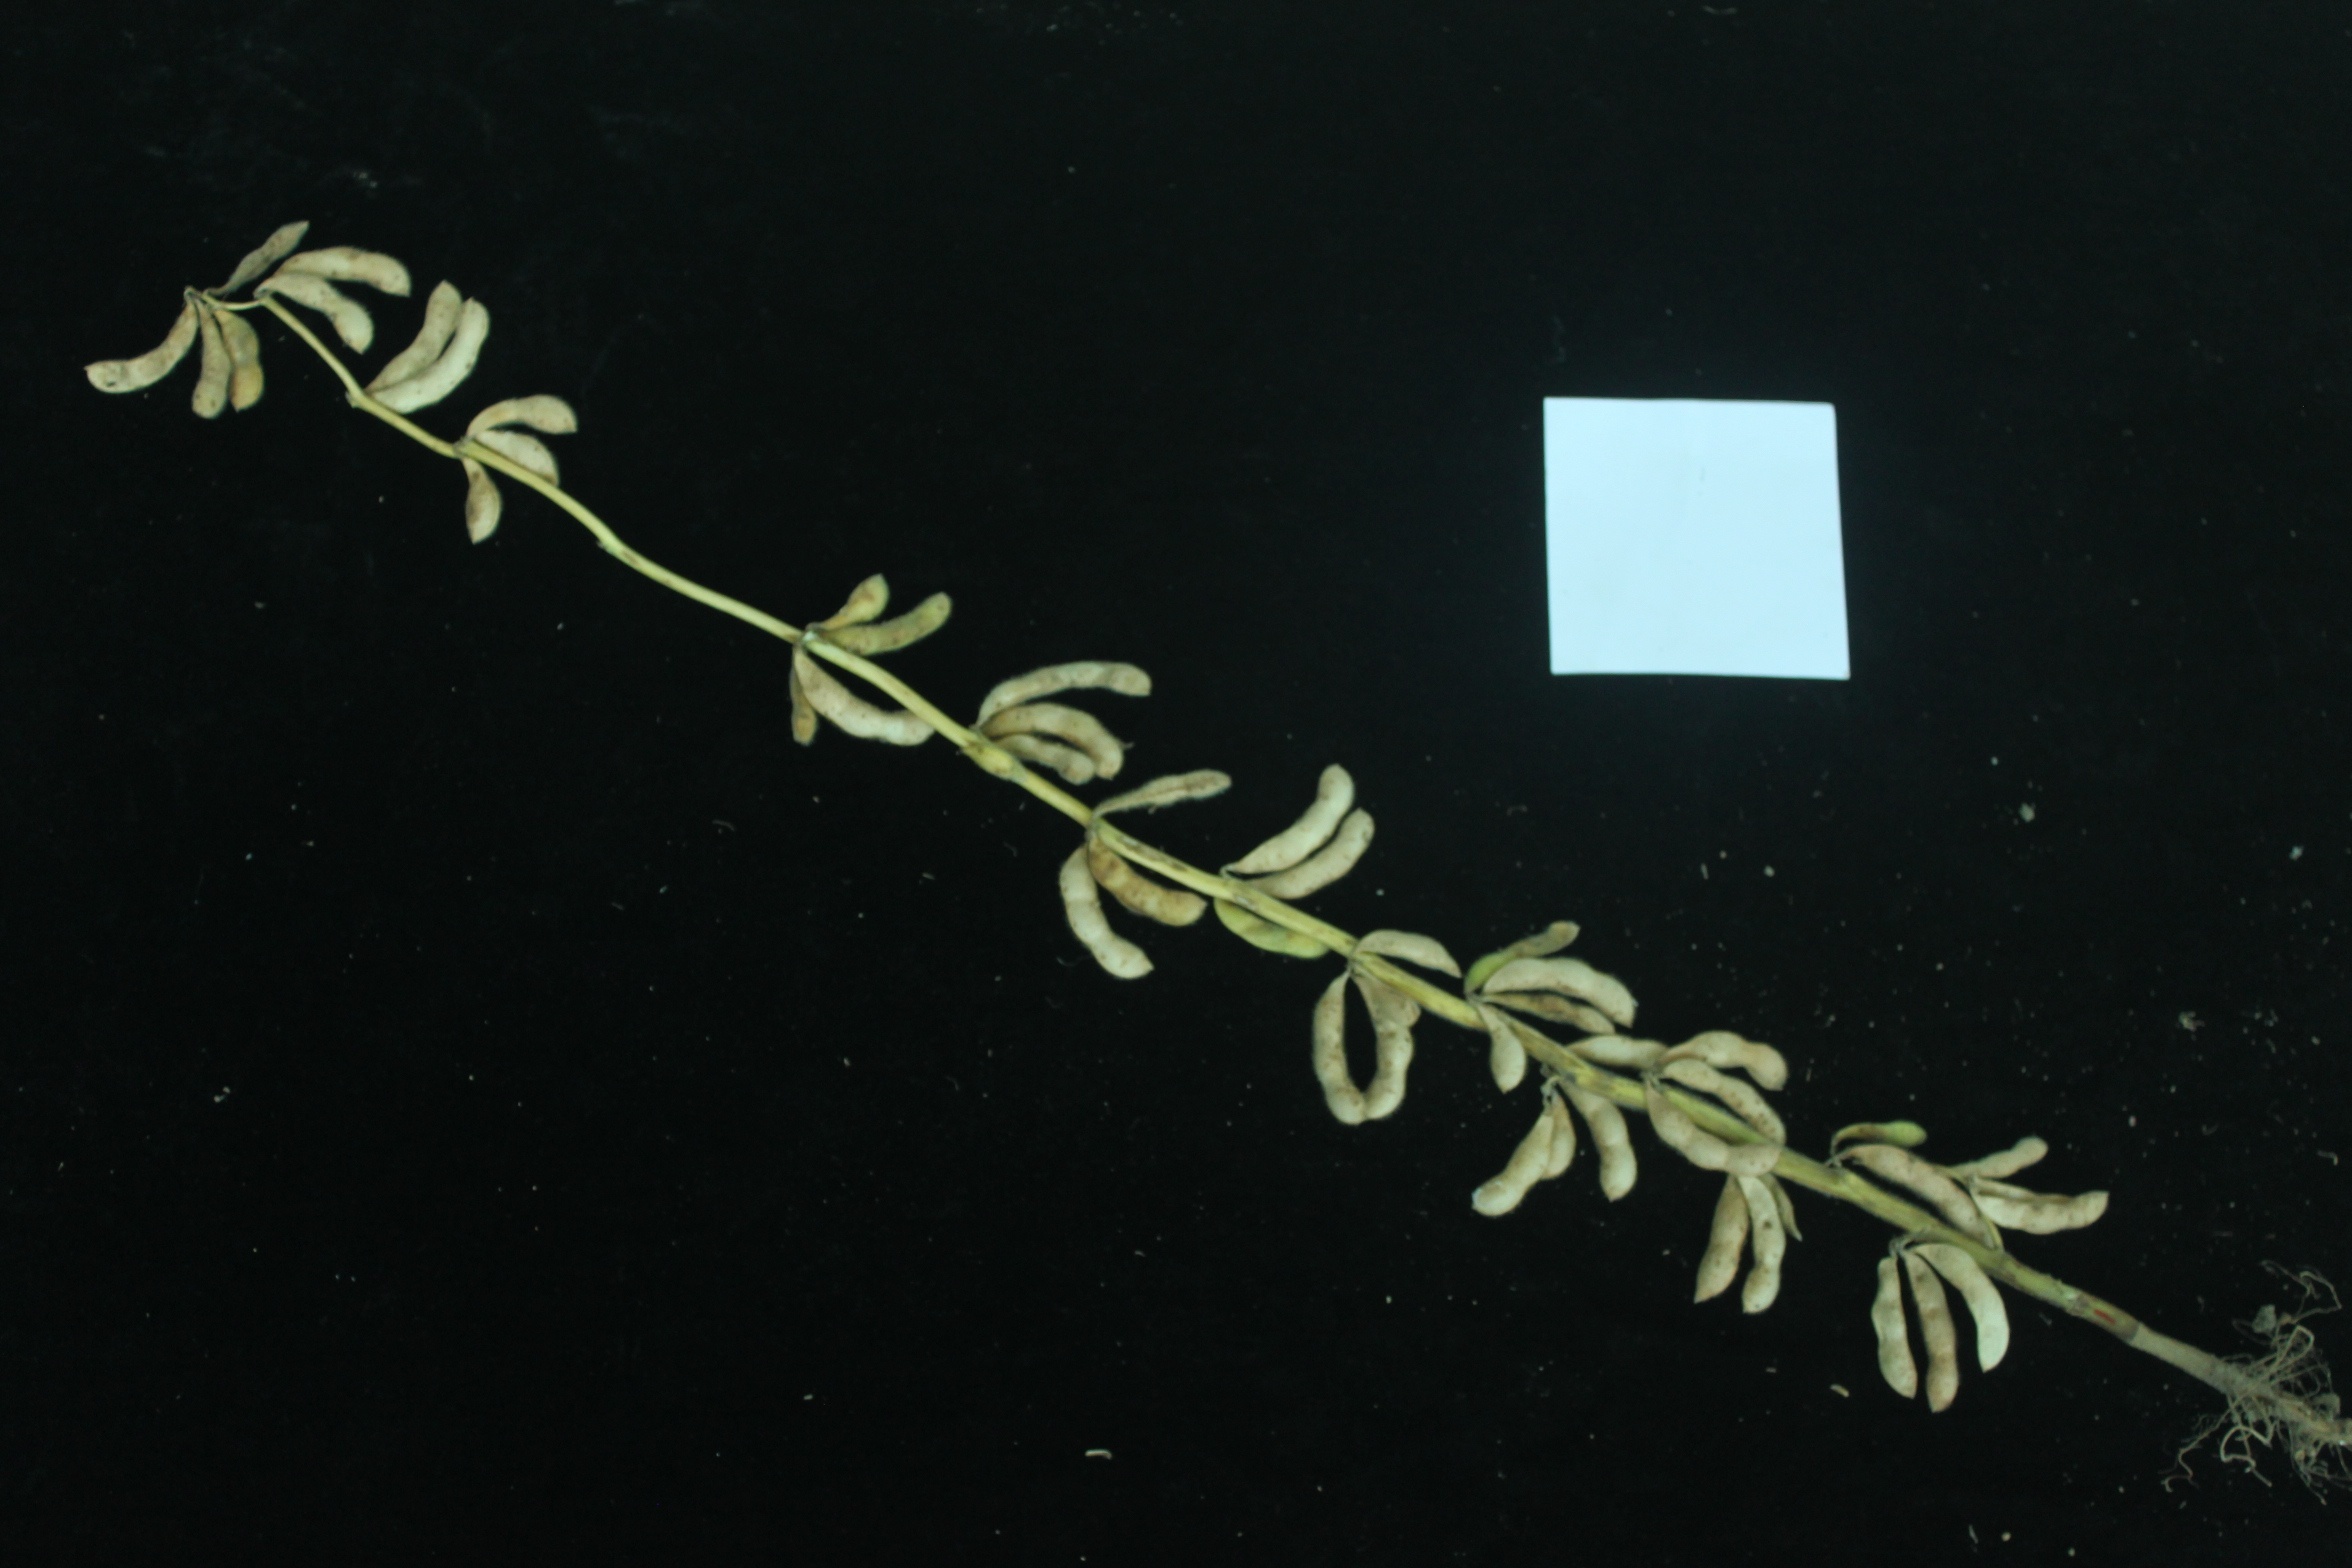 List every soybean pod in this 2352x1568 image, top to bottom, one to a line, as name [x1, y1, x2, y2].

soybean pod [206, 223, 308, 297]
soybean pod [275, 247, 410, 299]
soybean pod [253, 274, 372, 357]
soybean pod [364, 280, 461, 394]
soybean pod [85, 296, 197, 394]
soybean pod [367, 298, 489, 416]
soybean pod [191, 299, 230, 419]
soybean pod [212, 308, 263, 413]
soybean pod [465, 395, 577, 441]
soybean pod [475, 432, 559, 487]
soybean pod [457, 459, 500, 545]
soybean pod [808, 574, 889, 631]
soybean pod [821, 591, 952, 656]
soybean pod [793, 648, 936, 748]
soybean pod [978, 661, 1151, 730]
soybean pod [789, 664, 817, 747]
soybean pod [982, 703, 1123, 779]
soybean pod [993, 735, 1096, 785]
soybean pod [1221, 765, 1355, 875]
soybean pod [1093, 771, 1230, 830]
soybean pod [1241, 808, 1374, 900]
soybean pod [1084, 831, 1207, 928]
soybean pod [1058, 845, 1155, 980]
soybean pod [1213, 899, 1329, 958]
soybean pod [1462, 921, 1580, 997]
soybean pod [1352, 929, 1461, 980]
soybean pod [1483, 959, 1633, 1030]
soybean pod [1311, 973, 1363, 1124]
soybean pod [1352, 977, 1414, 1123]
soybean pod [1479, 994, 1615, 1035]
soybean pod [1474, 1004, 1526, 1094]
soybean pod [1659, 1029, 1786, 1093]
soybean pod [1564, 1037, 1668, 1073]
soybean pod [1656, 1060, 1785, 1147]
soybean pod [1644, 1079, 1783, 1178]
soybean pod [1560, 1080, 1636, 1201]
soybean pod [1538, 1089, 1575, 1182]
soybean pod [1472, 1105, 1555, 1217]
soybean pod [1829, 1121, 1927, 1157]
soybean pod [1941, 1137, 2047, 1183]
soybean pod [1844, 1144, 1995, 1250]
soybean pod [1692, 1174, 1748, 1304]
soybean pod [1740, 1176, 1785, 1313]
soybean pod [1970, 1190, 2107, 1235]
soybean pod [1911, 1241, 2010, 1374]
soybean pod [1871, 1251, 1917, 1400]
soybean pod [1902, 1251, 1959, 1414]